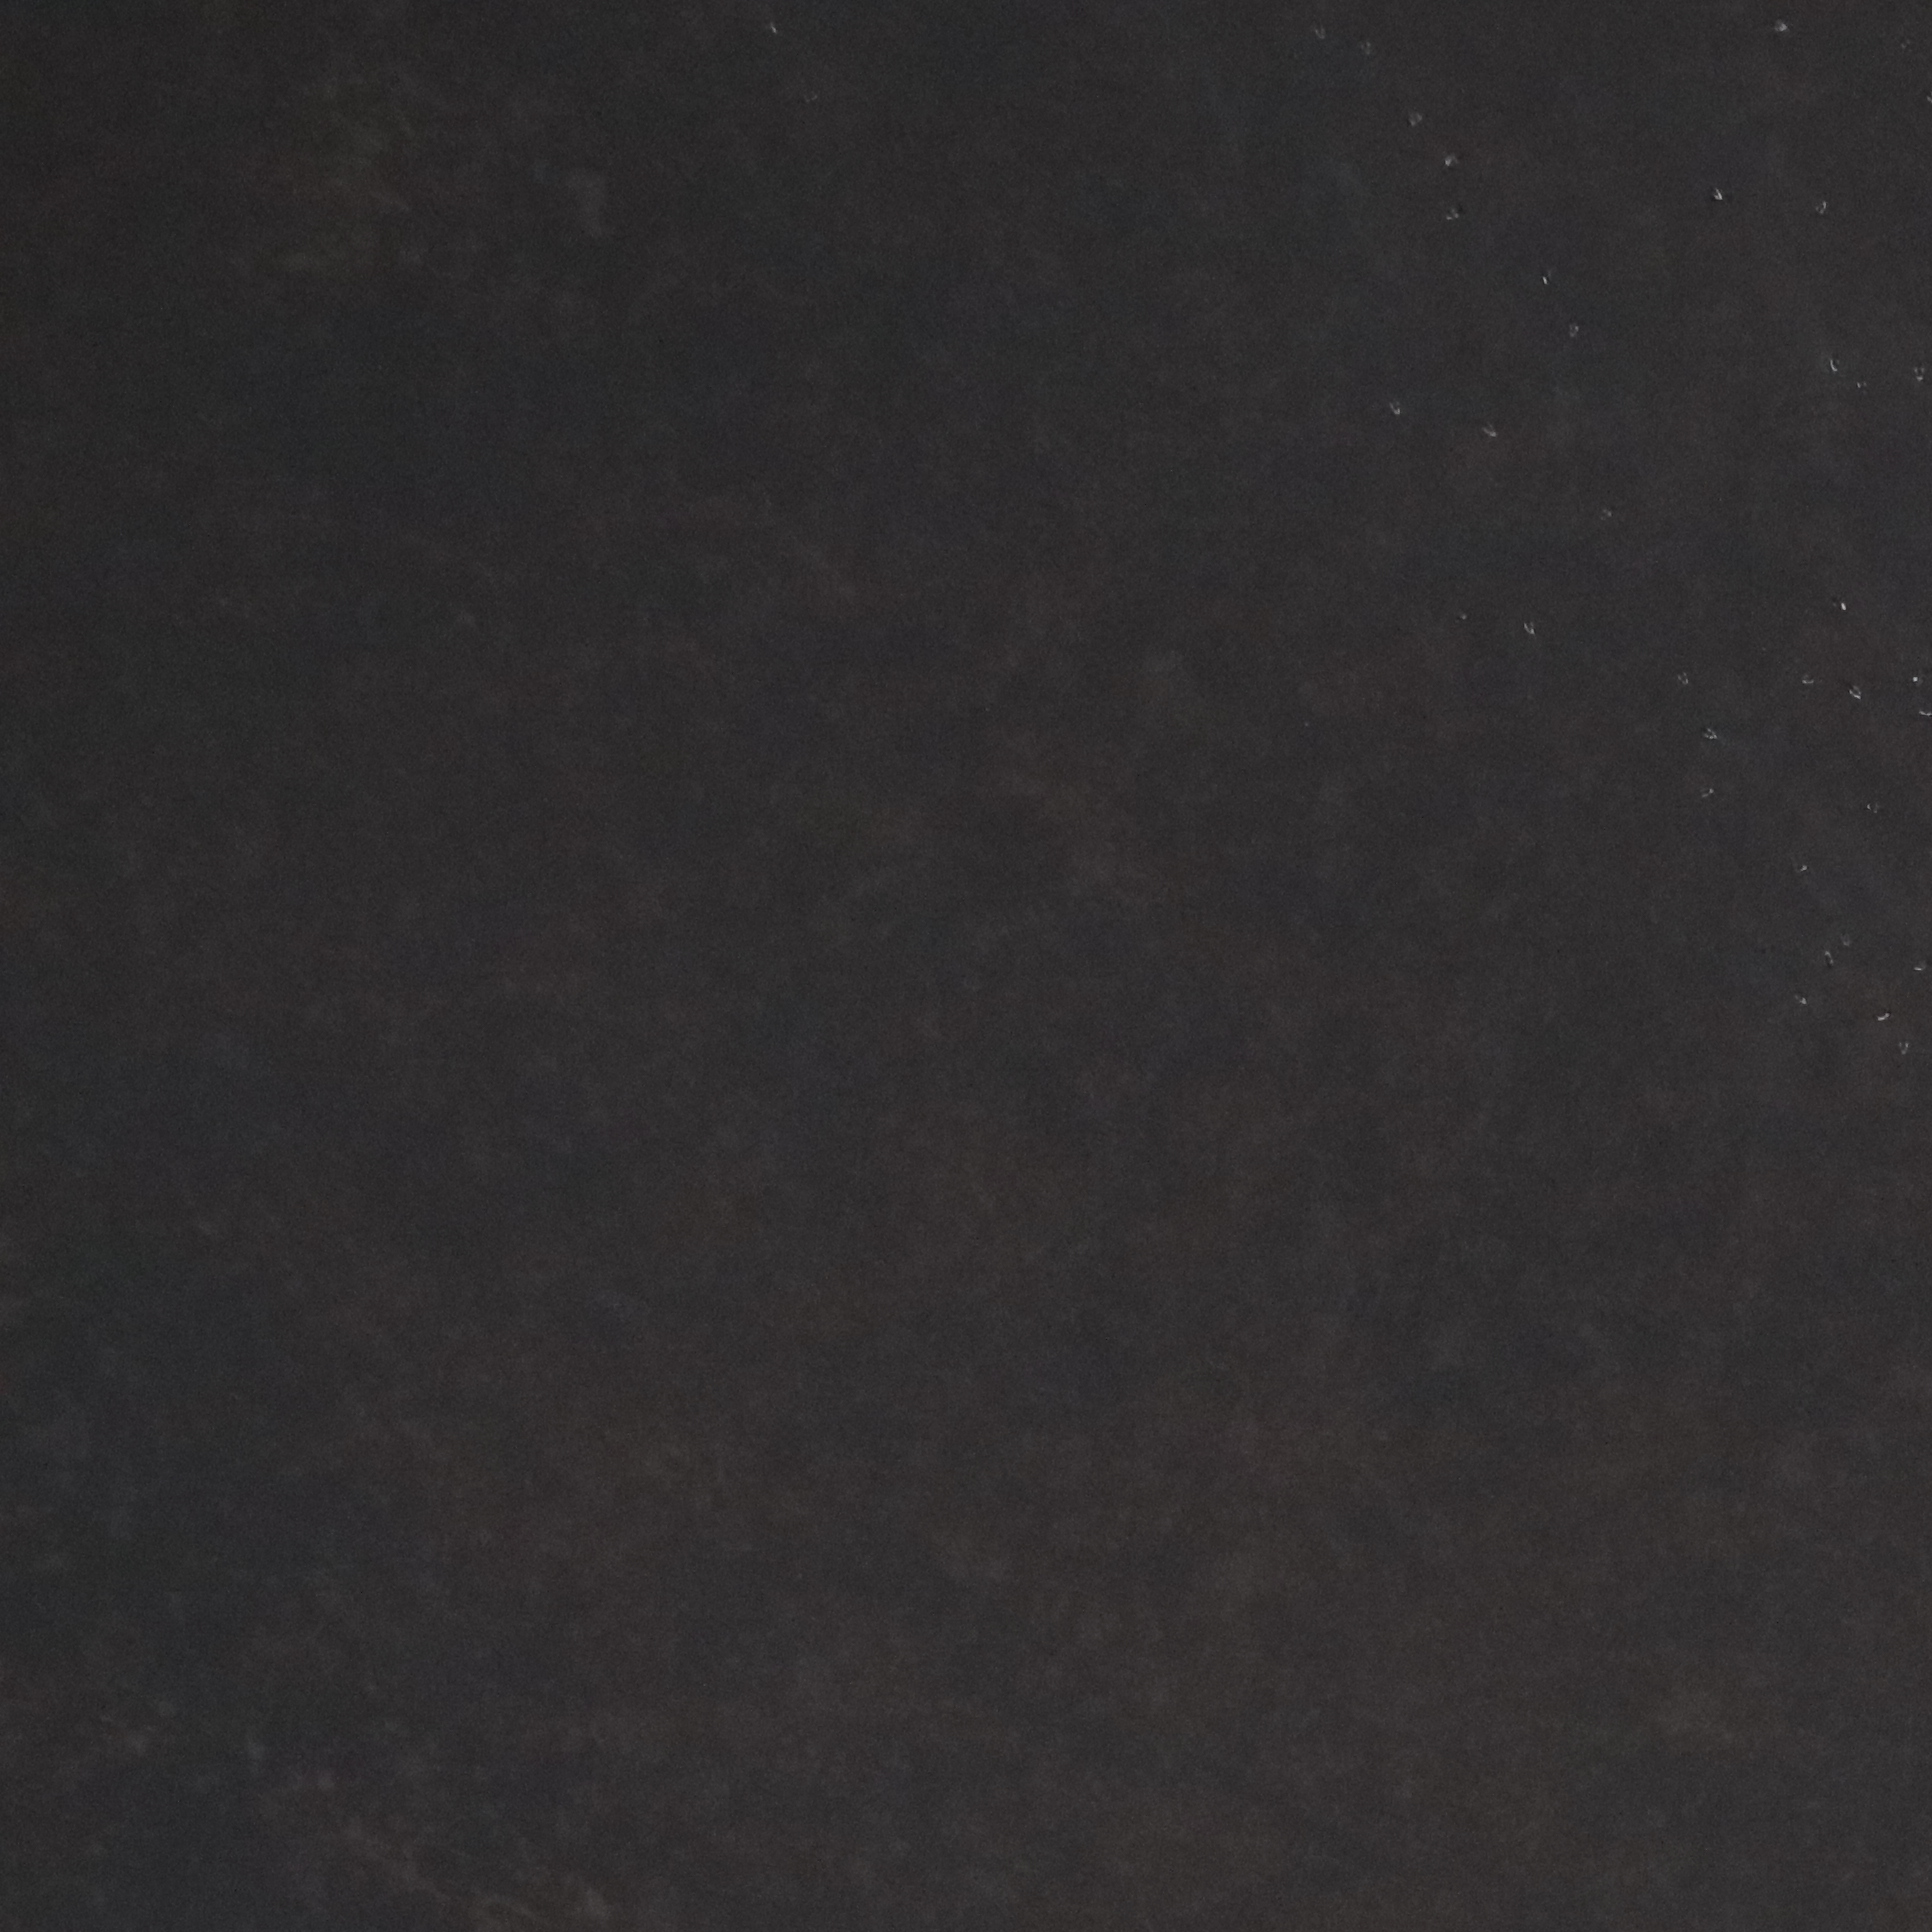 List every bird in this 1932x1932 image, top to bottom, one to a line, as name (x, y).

brant (1783, 24)
brant (1325, 30)
brant (780, 32)
brant (1375, 48)
brant (1900, 51)
brant (810, 102)
brant (1419, 115)
brant (1453, 152)
brant (1718, 191)
brant (1826, 209)
brant (1454, 215)
brant (1548, 279)
brant (1571, 325)
brant (1834, 360)
brant (1930, 378)
brant (1867, 395)
brant (1404, 407)
brant (1494, 428)
brant (1597, 519)
brant (1840, 595)
brant (1466, 621)
brant (1537, 633)
brant (1910, 675)
brant (1694, 677)
brant (1809, 678)
brant (1869, 684)
brant (1928, 711)
brant (1712, 737)
brant (1707, 800)
brant (1881, 803)
brant (1808, 871)
brant (1843, 944)
brant (1923, 963)
brant (1825, 970)
brant (1796, 1016)
brant (1890, 1016)
brant (1920, 1046)